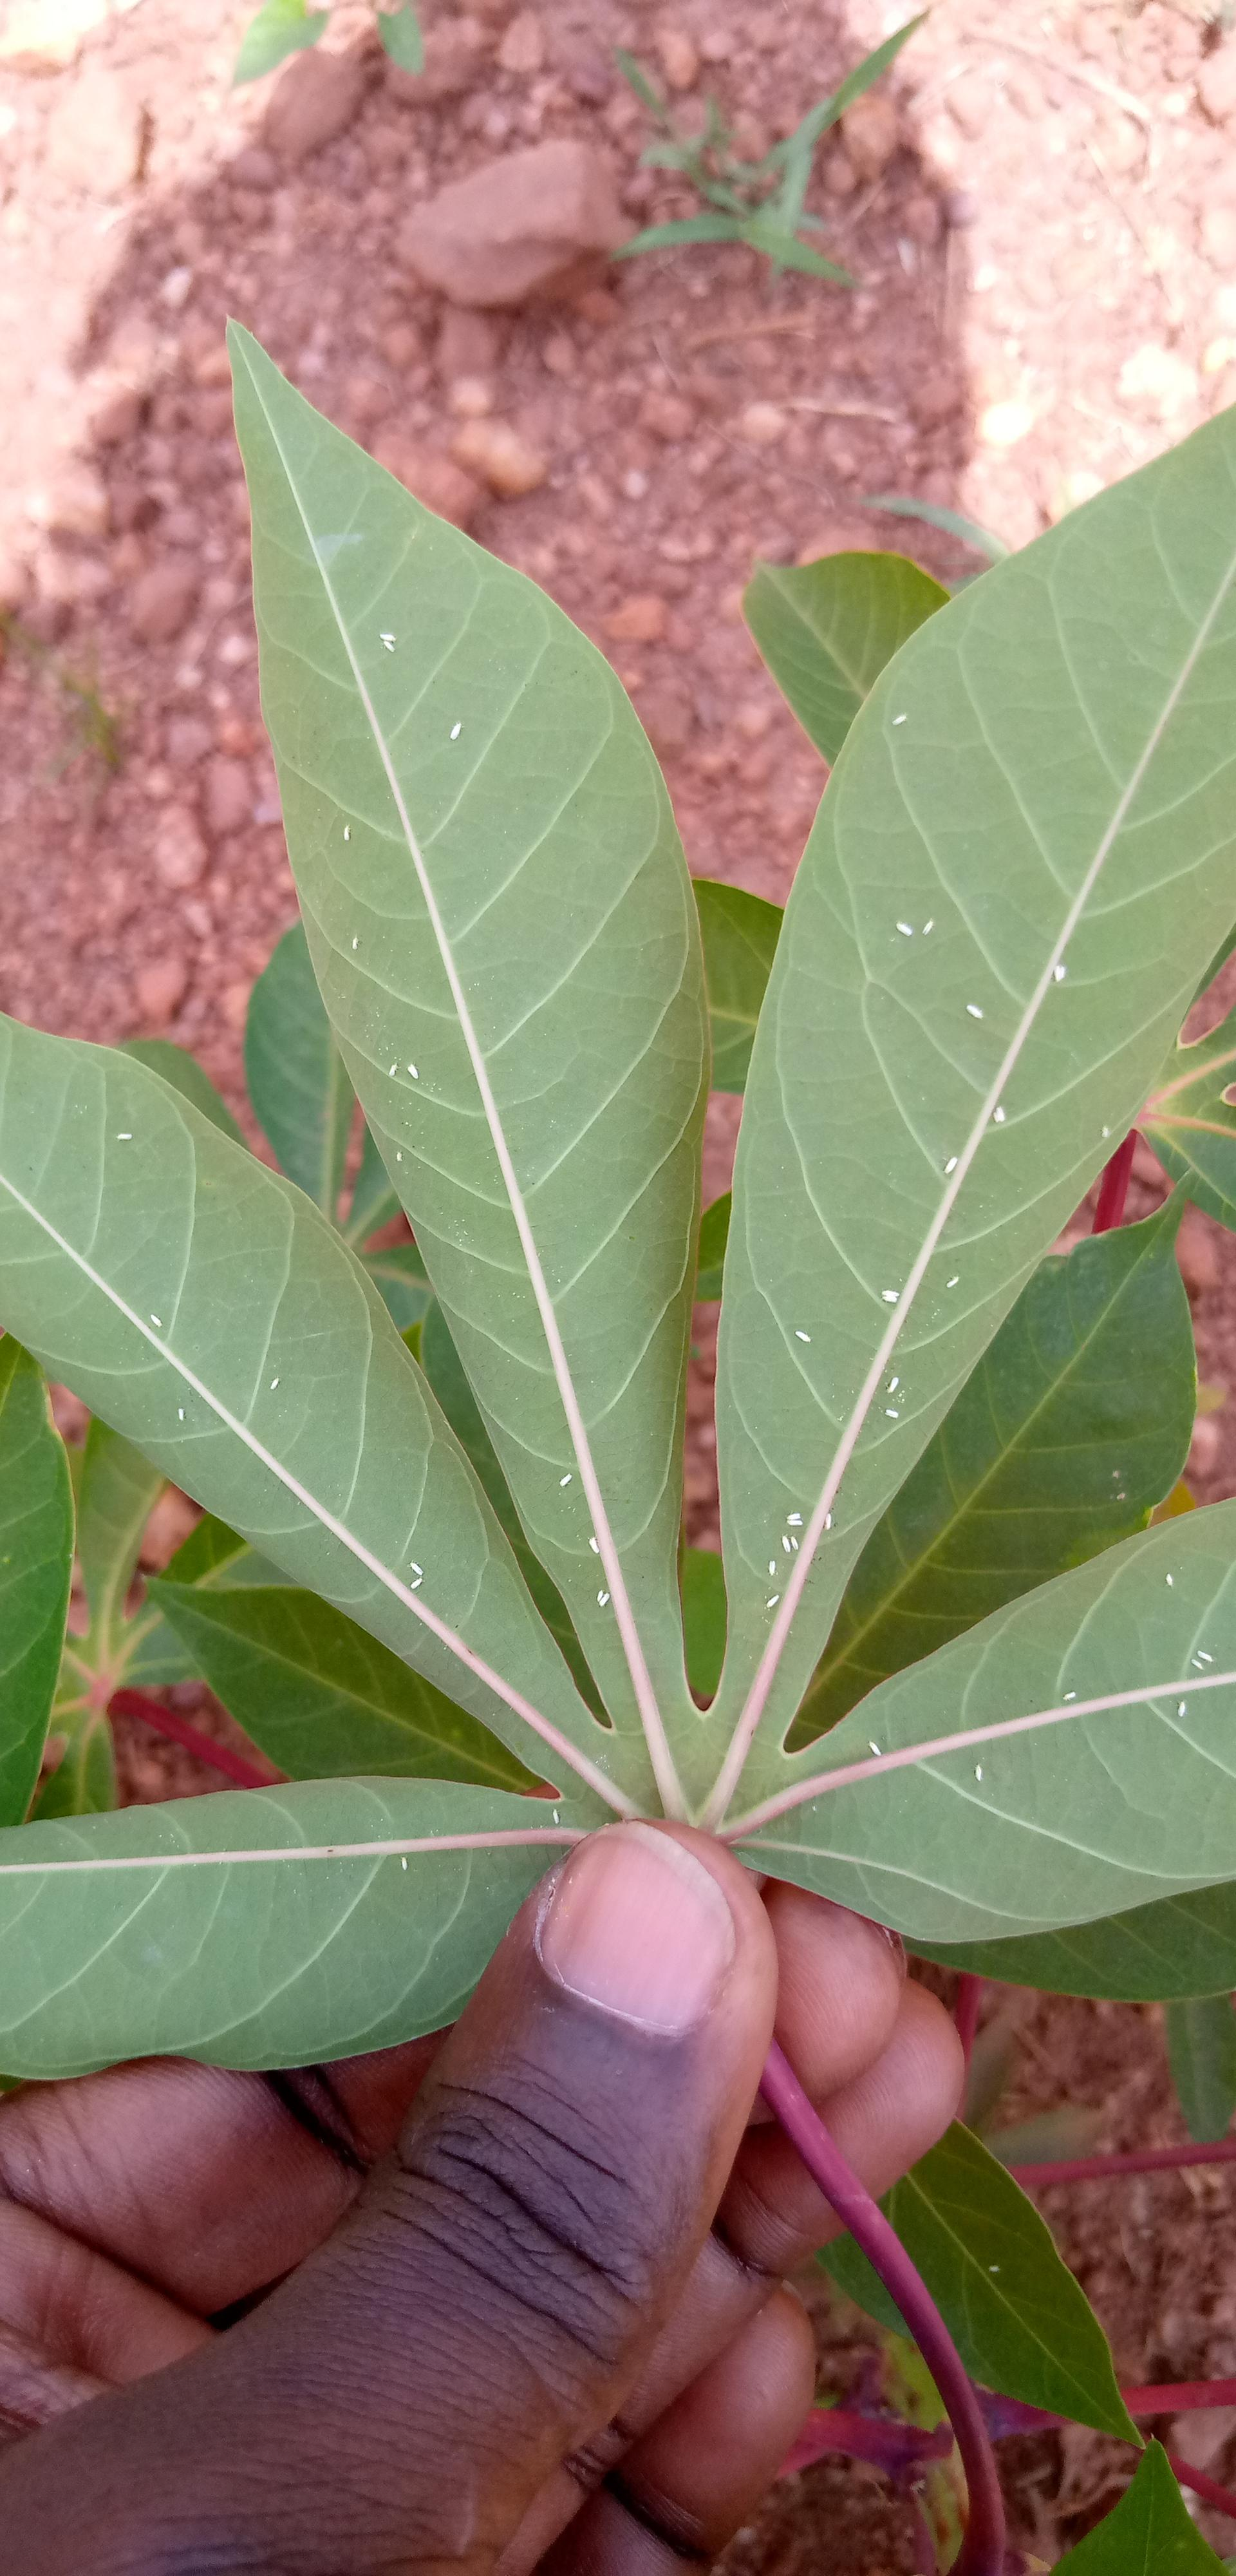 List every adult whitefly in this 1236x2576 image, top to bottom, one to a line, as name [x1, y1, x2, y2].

whitefly [379, 632, 396, 642]
whitefly [382, 641, 397, 654]
whitefly [891, 714, 908, 728]
whitefly [449, 722, 463, 742]
whitefly [342, 824, 353, 841]
whitefly [921, 919, 934, 936]
whitefly [894, 922, 912, 937]
whitefly [351, 936, 360, 952]
whitefly [1053, 963, 1060, 981]
whitefly [1060, 963, 1065, 982]
whitefly [964, 1004, 984, 1019]
whitefly [387, 1061, 400, 1078]
whitefly [406, 1062, 420, 1081]
whitefly [996, 1105, 1006, 1122]
whitefly [991, 1112, 998, 1122]
whitefly [1100, 1124, 1110, 1139]
whitefly [115, 1132, 133, 1142]
whitefly [943, 1155, 959, 1175]
whitefly [945, 1274, 960, 1288]
whitefly [881, 1288, 901, 1296]
whitefly [881, 1295, 896, 1304]
whitefly [149, 1313, 163, 1329]
whitefly [793, 1330, 813, 1343]
whitefly [885, 1374, 899, 1395]
whitefly [269, 1376, 282, 1392]
whitefly [176, 1406, 185, 1421]
whitefly [883, 1408, 899, 1420]
whitefly [1111, 1470, 1121, 1480]
whitefly [557, 1471, 573, 1487]
whitefly [1115, 1492, 1128, 1502]
whitefly [785, 1511, 802, 1520]
whitefly [823, 1511, 833, 1531]
whitefly [785, 1519, 804, 1527]
whitefly [781, 1533, 791, 1554]
whitefly [790, 1533, 801, 1551]
whitefly [587, 1536, 600, 1555]
whitefly [767, 1558, 778, 1578]
whitefly [408, 1560, 425, 1577]
whitefly [1164, 1572, 1174, 1587]
whitefly [410, 1578, 426, 1591]
whitefly [596, 1589, 604, 1603]
whitefly [599, 1591, 610, 1609]
whitefly [765, 1594, 782, 1608]
whitefly [1196, 1649, 1214, 1663]
whitefly [1190, 1658, 1204, 1670]
whitefly [1062, 1690, 1076, 1700]
whitefly [1177, 1700, 1185, 1718]
whitefly [867, 1740, 881, 1757]
whitefly [973, 1762, 982, 1783]
whitefly [551, 1808, 561, 1824]
whitefly [399, 1855, 410, 1871]
whitefly [988, 2263, 1001, 2274]